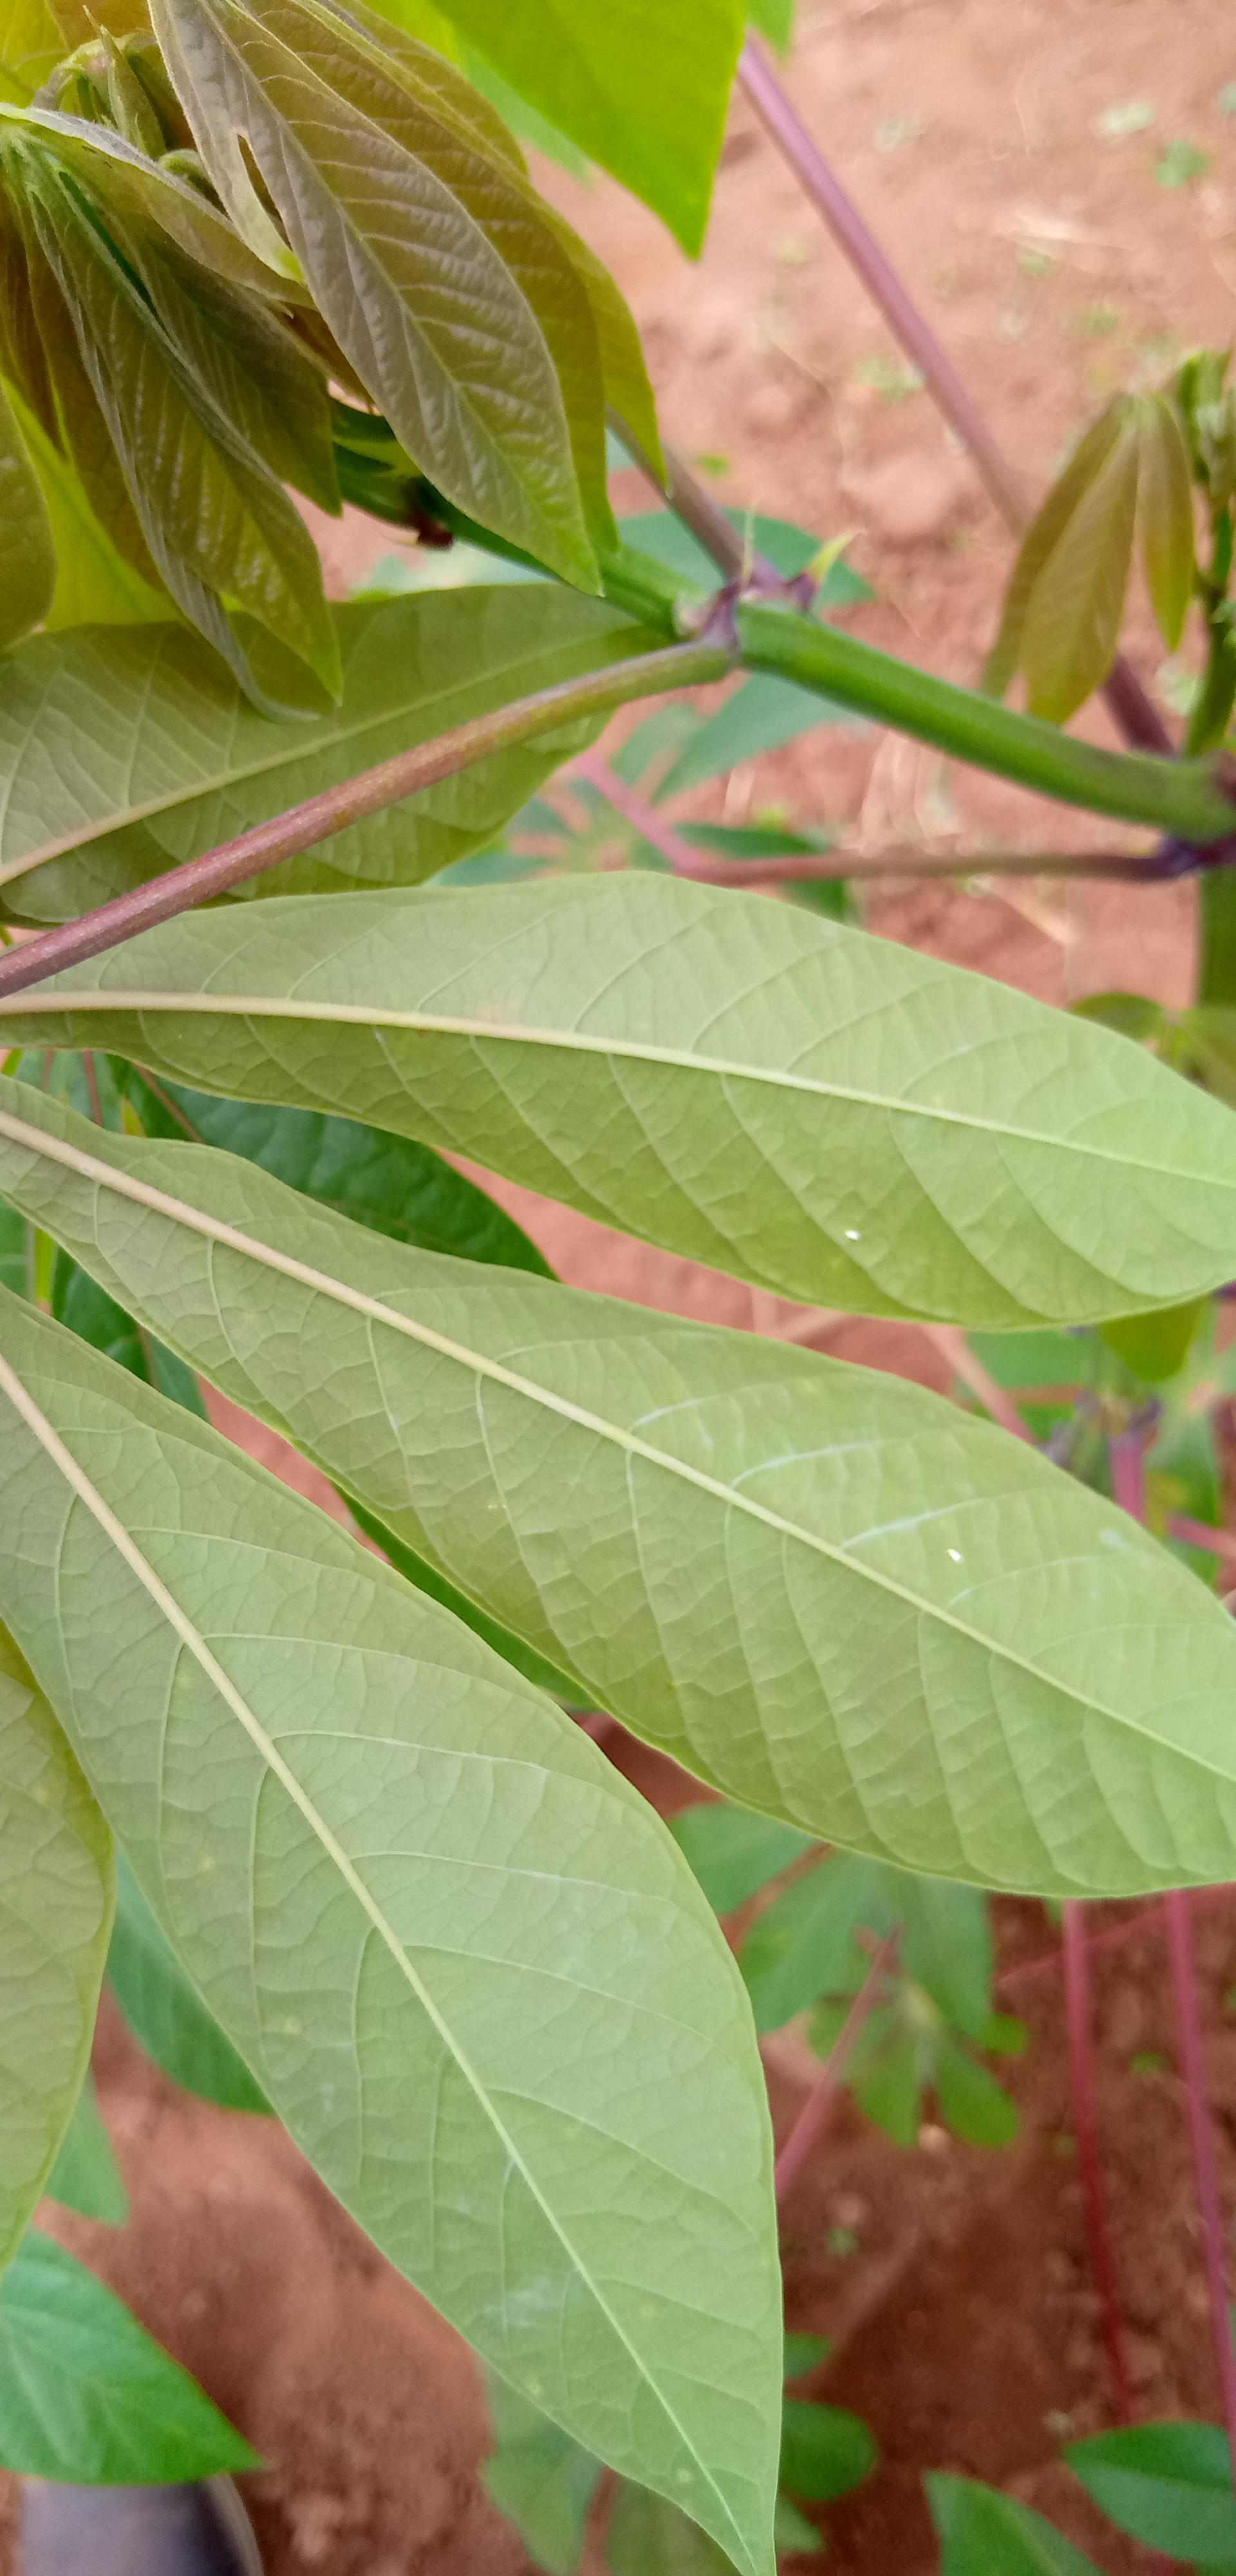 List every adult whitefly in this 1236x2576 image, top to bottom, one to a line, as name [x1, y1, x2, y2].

whitefly [819, 1204, 872, 1280]
whitefly [902, 1515, 997, 1602]